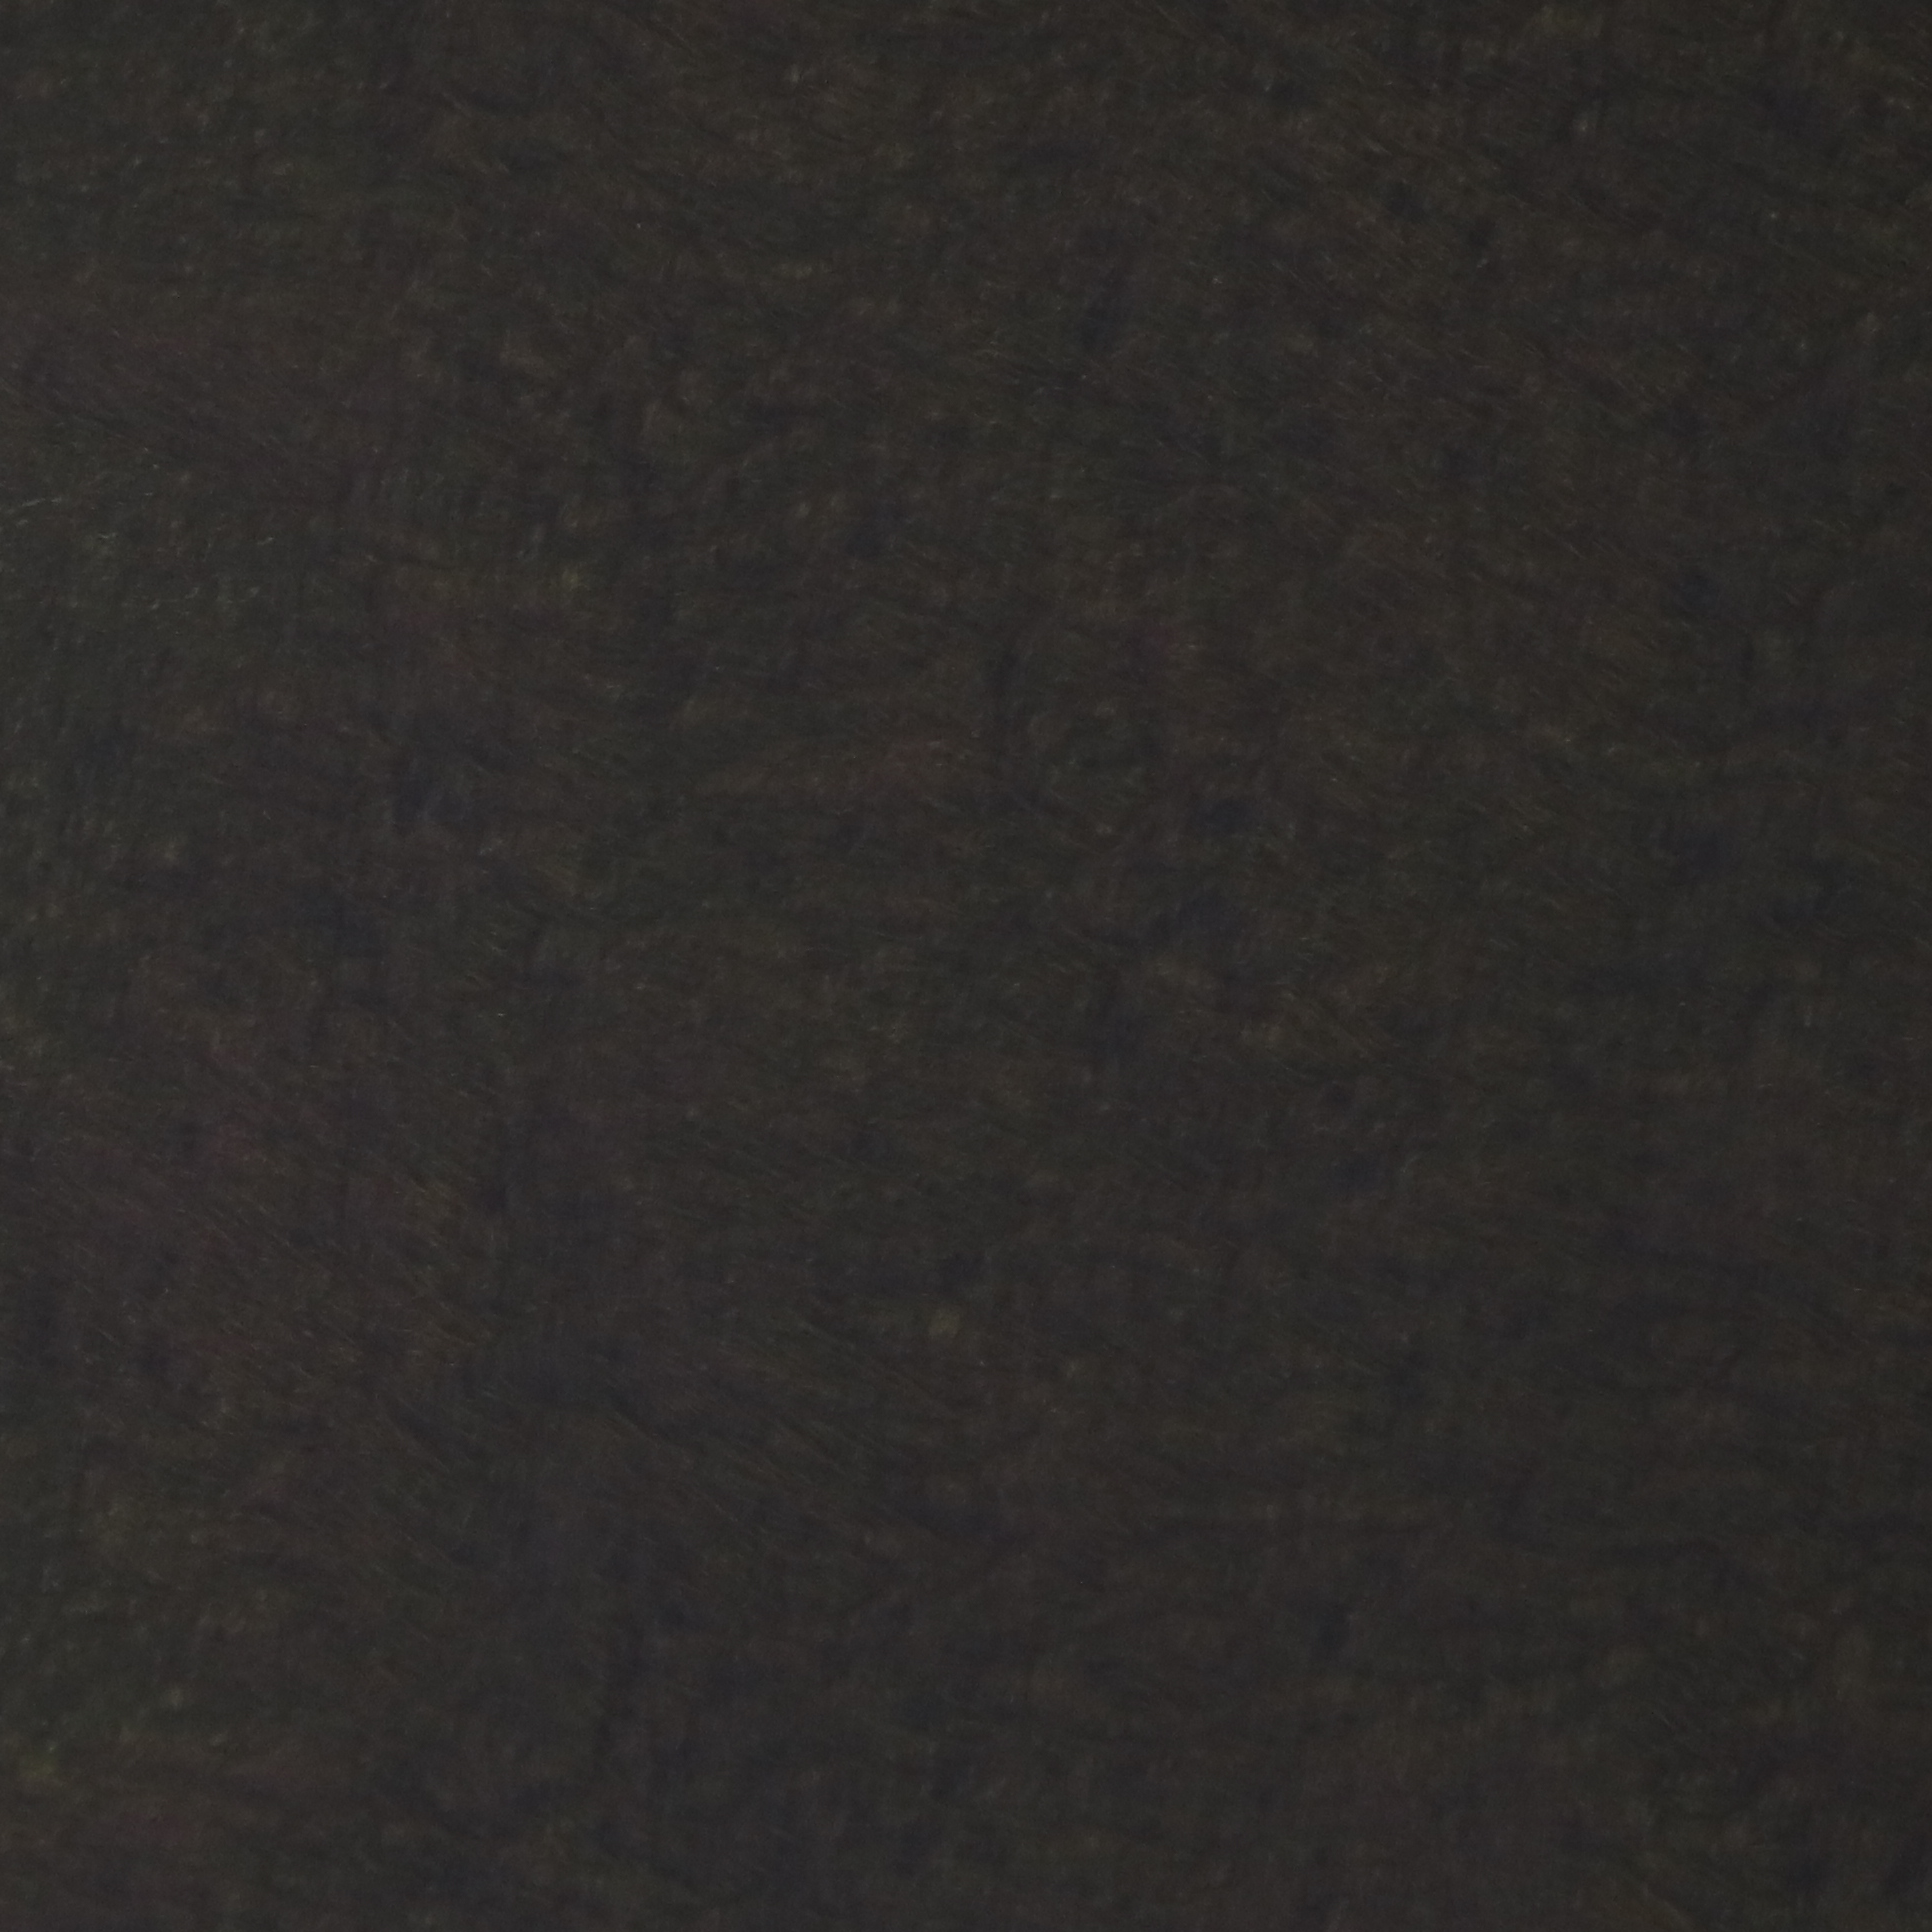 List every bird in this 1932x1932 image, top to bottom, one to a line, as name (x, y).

None